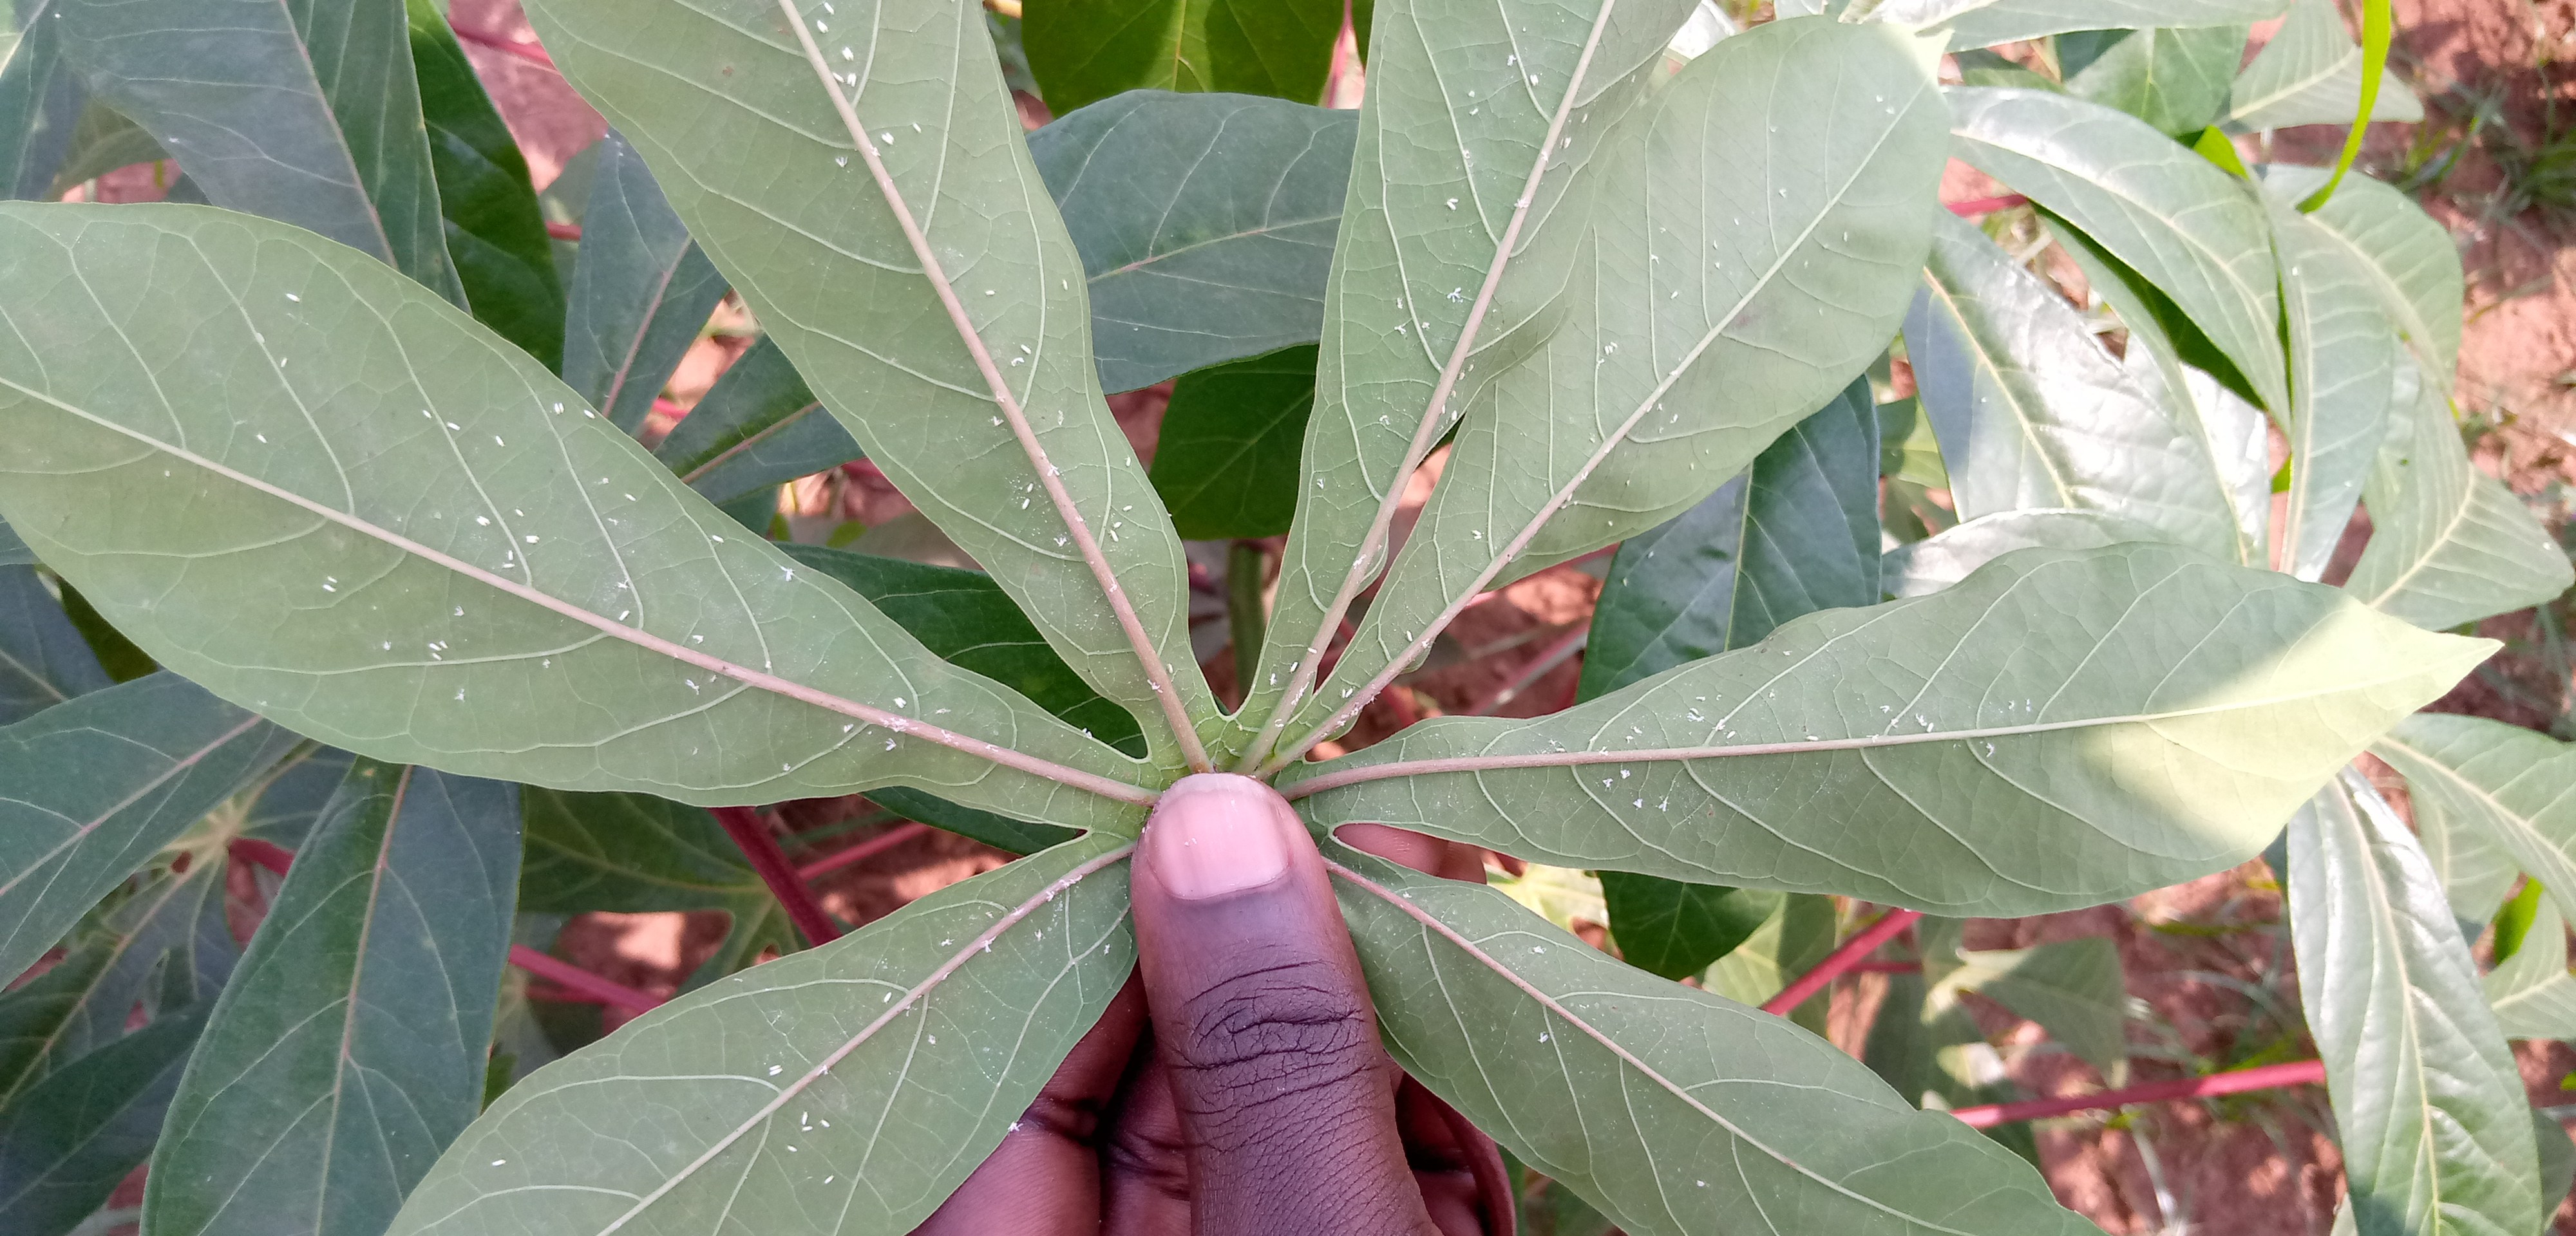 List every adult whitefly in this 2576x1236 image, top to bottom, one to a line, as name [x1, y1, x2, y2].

whitefly [822, 1, 836, 16]
whitefly [815, 19, 828, 35]
whitefly [840, 46, 855, 62]
whitefly [831, 71, 845, 85]
whitefly [845, 71, 859, 89]
whitefly [1527, 72, 1544, 89]
whitefly [1466, 89, 1478, 98]
whitefly [1468, 106, 1481, 120]
whitefly [911, 121, 925, 137]
whitefly [880, 130, 896, 147]
whitefly [1445, 196, 1463, 212]
whitefly [1730, 216, 1741, 229]
whitefly [1710, 238, 1721, 254]
whitefly [1647, 252, 1663, 265]
whitefly [1711, 258, 1726, 274]
whitefly [1061, 276, 1072, 295]
whitefly [1446, 286, 1463, 303]
whitefly [983, 287, 998, 299]
whitefly [1669, 290, 1683, 306]
whitefly [283, 290, 305, 303]
whitefly [1421, 320, 1436, 330]
whitefly [1392, 324, 1409, 337]
whitefly [1018, 341, 1037, 356]
whitefly [279, 355, 290, 370]
whitefly [1010, 355, 1025, 368]
whitefly [1468, 362, 1475, 373]
whitefly [1459, 371, 1468, 384]
whitefly [1449, 389, 1459, 398]
whitefly [551, 400, 566, 415]
whitefly [1439, 403, 1449, 416]
whitefly [421, 407, 435, 421]
whitefly [582, 408, 599, 421]
whitefly [1450, 409, 1459, 422]
whitefly [990, 415, 1008, 428]
whitefly [443, 420, 463, 432]
whitefly [254, 430, 271, 448]
whitefly [492, 433, 506, 448]
whitefly [1122, 454, 1137, 473]
whitefly [1022, 480, 1042, 494]
whitefly [623, 492, 638, 503]
whitefly [1018, 496, 1039, 517]
whitefly [1121, 502, 1137, 514]
whitefly [513, 506, 530, 519]
whitefly [474, 514, 495, 529]
whitefly [1112, 519, 1126, 530]
whitefly [1471, 525, 1482, 542]
whitefly [1108, 527, 1119, 547]
whitefly [710, 532, 726, 547]
whitefly [524, 534, 542, 546]
whitefly [506, 548, 516, 562]
whitefly [502, 561, 518, 571]
whitefly [781, 565, 796, 585]
whitefly [323, 572, 345, 584]
whitefly [321, 582, 340, 594]
whitefly [451, 604, 466, 621]
whitefly [617, 608, 632, 624]
whitefly [1404, 628, 1414, 644]
whitefly [690, 632, 706, 648]
whitefly [439, 639, 454, 656]
whitefly [428, 641, 442, 653]
whitefly [1304, 644, 1319, 655]
whitefly [1780, 647, 1794, 660]
whitefly [431, 651, 444, 664]
whitefly [1289, 659, 1300, 675]
whitefly [1165, 660, 1178, 678]
whitefly [1268, 672, 1280, 688]
whitefly [1345, 686, 1356, 700]
whitefly [1339, 686, 1349, 700]
whitefly [892, 695, 909, 711]
whitefly [1694, 695, 1707, 703]
whitefly [1877, 703, 1893, 716]
whitefly [1889, 718, 1901, 730]
whitefly [1925, 721, 1937, 733]
whitefly [1629, 724, 1645, 737]
whitefly [1725, 729, 1739, 740]
whitefly [1803, 733, 1821, 743]
whitefly [1624, 734, 1635, 745]
whitefly [884, 736, 898, 753]
whitefly [1984, 740, 1994, 762]
whitefly [1553, 745, 1568, 754]
whitefly [1617, 767, 1634, 782]
whitefly [1602, 776, 1616, 790]
whitefly [1658, 794, 1670, 813]
whitefly [1632, 796, 1645, 812]
whitefly [1528, 943, 1549, 957]
whitefly [882, 987, 894, 1006]
whitefly [1536, 1031, 1550, 1048]
whitefly [766, 1062, 786, 1079]
whitefly [798, 1110, 811, 1127]
whitefly [817, 1117, 837, 1129]
whitefly [784, 1142, 801, 1158]
whitefly [490, 1155, 509, 1171]
whitefly [822, 1172, 835, 1190]